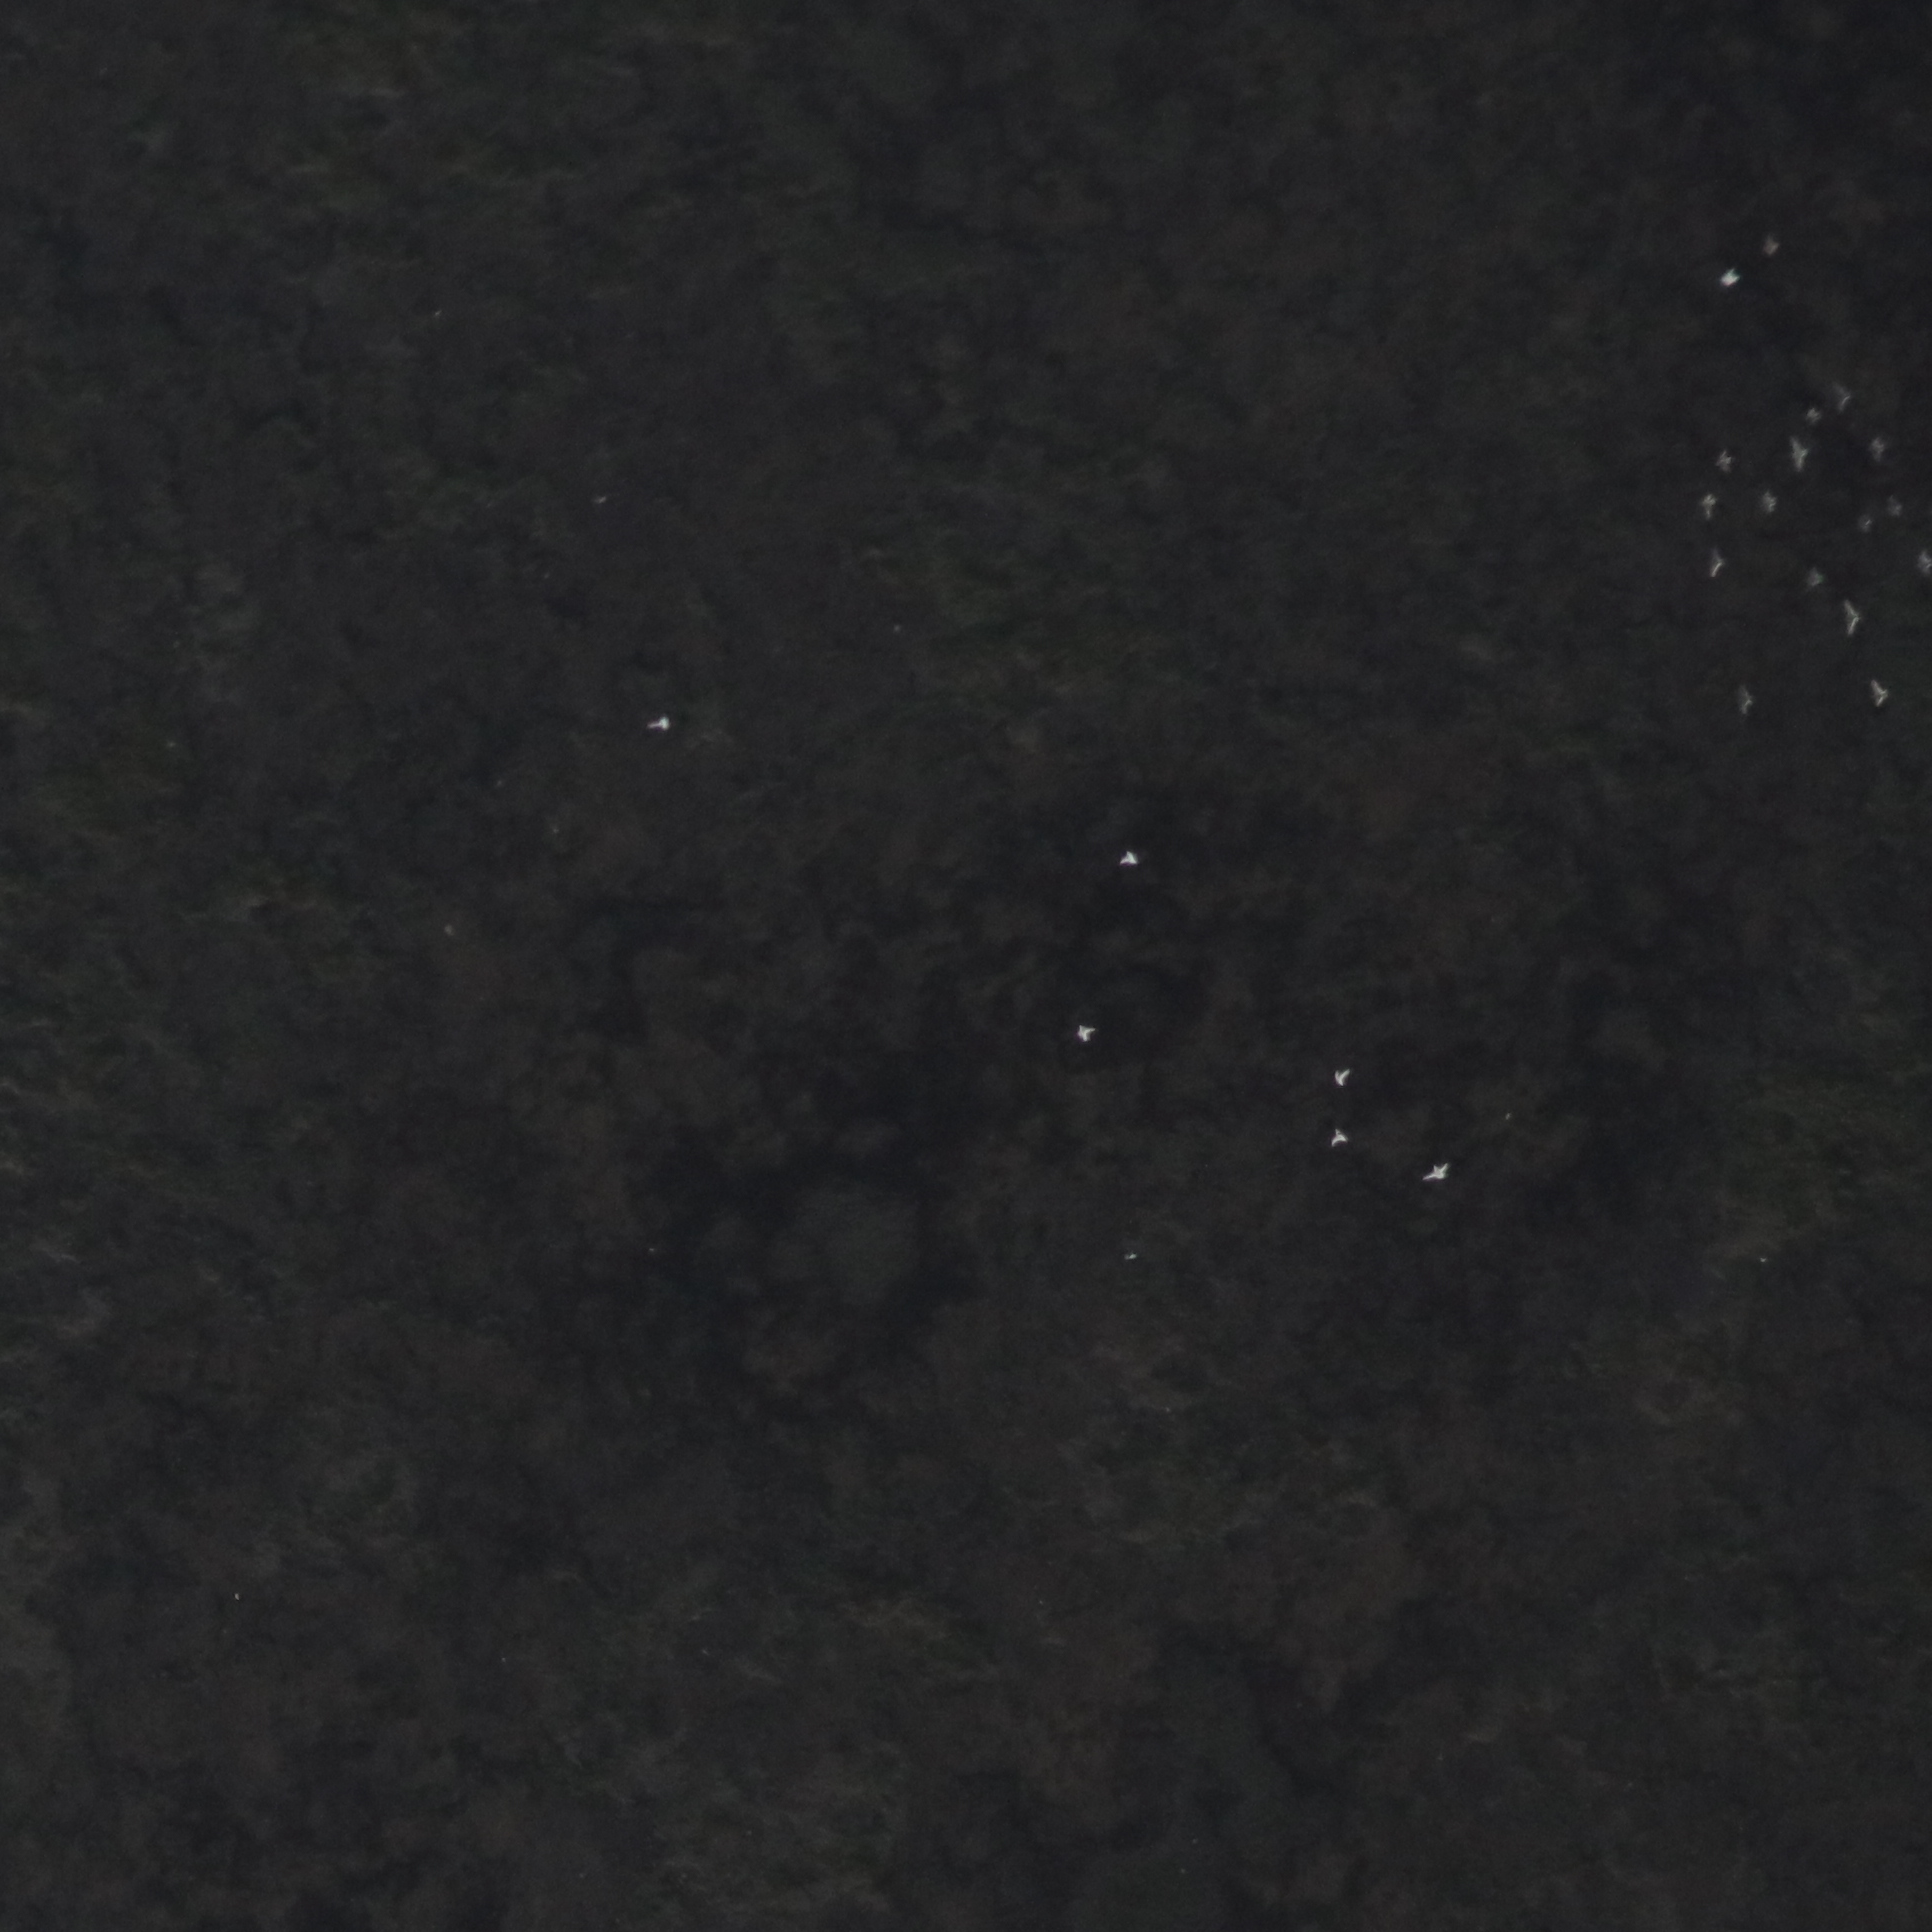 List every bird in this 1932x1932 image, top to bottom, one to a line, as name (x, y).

other bird (1767, 251)
other bird (1729, 279)
other bird (1835, 395)
other bird (1814, 420)
other bird (1876, 448)
other bird (1725, 454)
other bird (1800, 455)
other bird (1770, 499)
other bird (1710, 502)
other bird (1893, 507)
other bird (1864, 525)
other bird (1716, 561)
other bird (1921, 565)
other bird (1816, 577)
other bird (1852, 616)
other bird (1880, 693)
other bird (1744, 701)
other bird (660, 723)
other bird (1129, 856)
other bird (1084, 1031)
other bird (1339, 1078)
other bird (1338, 1138)
other bird (1439, 1175)